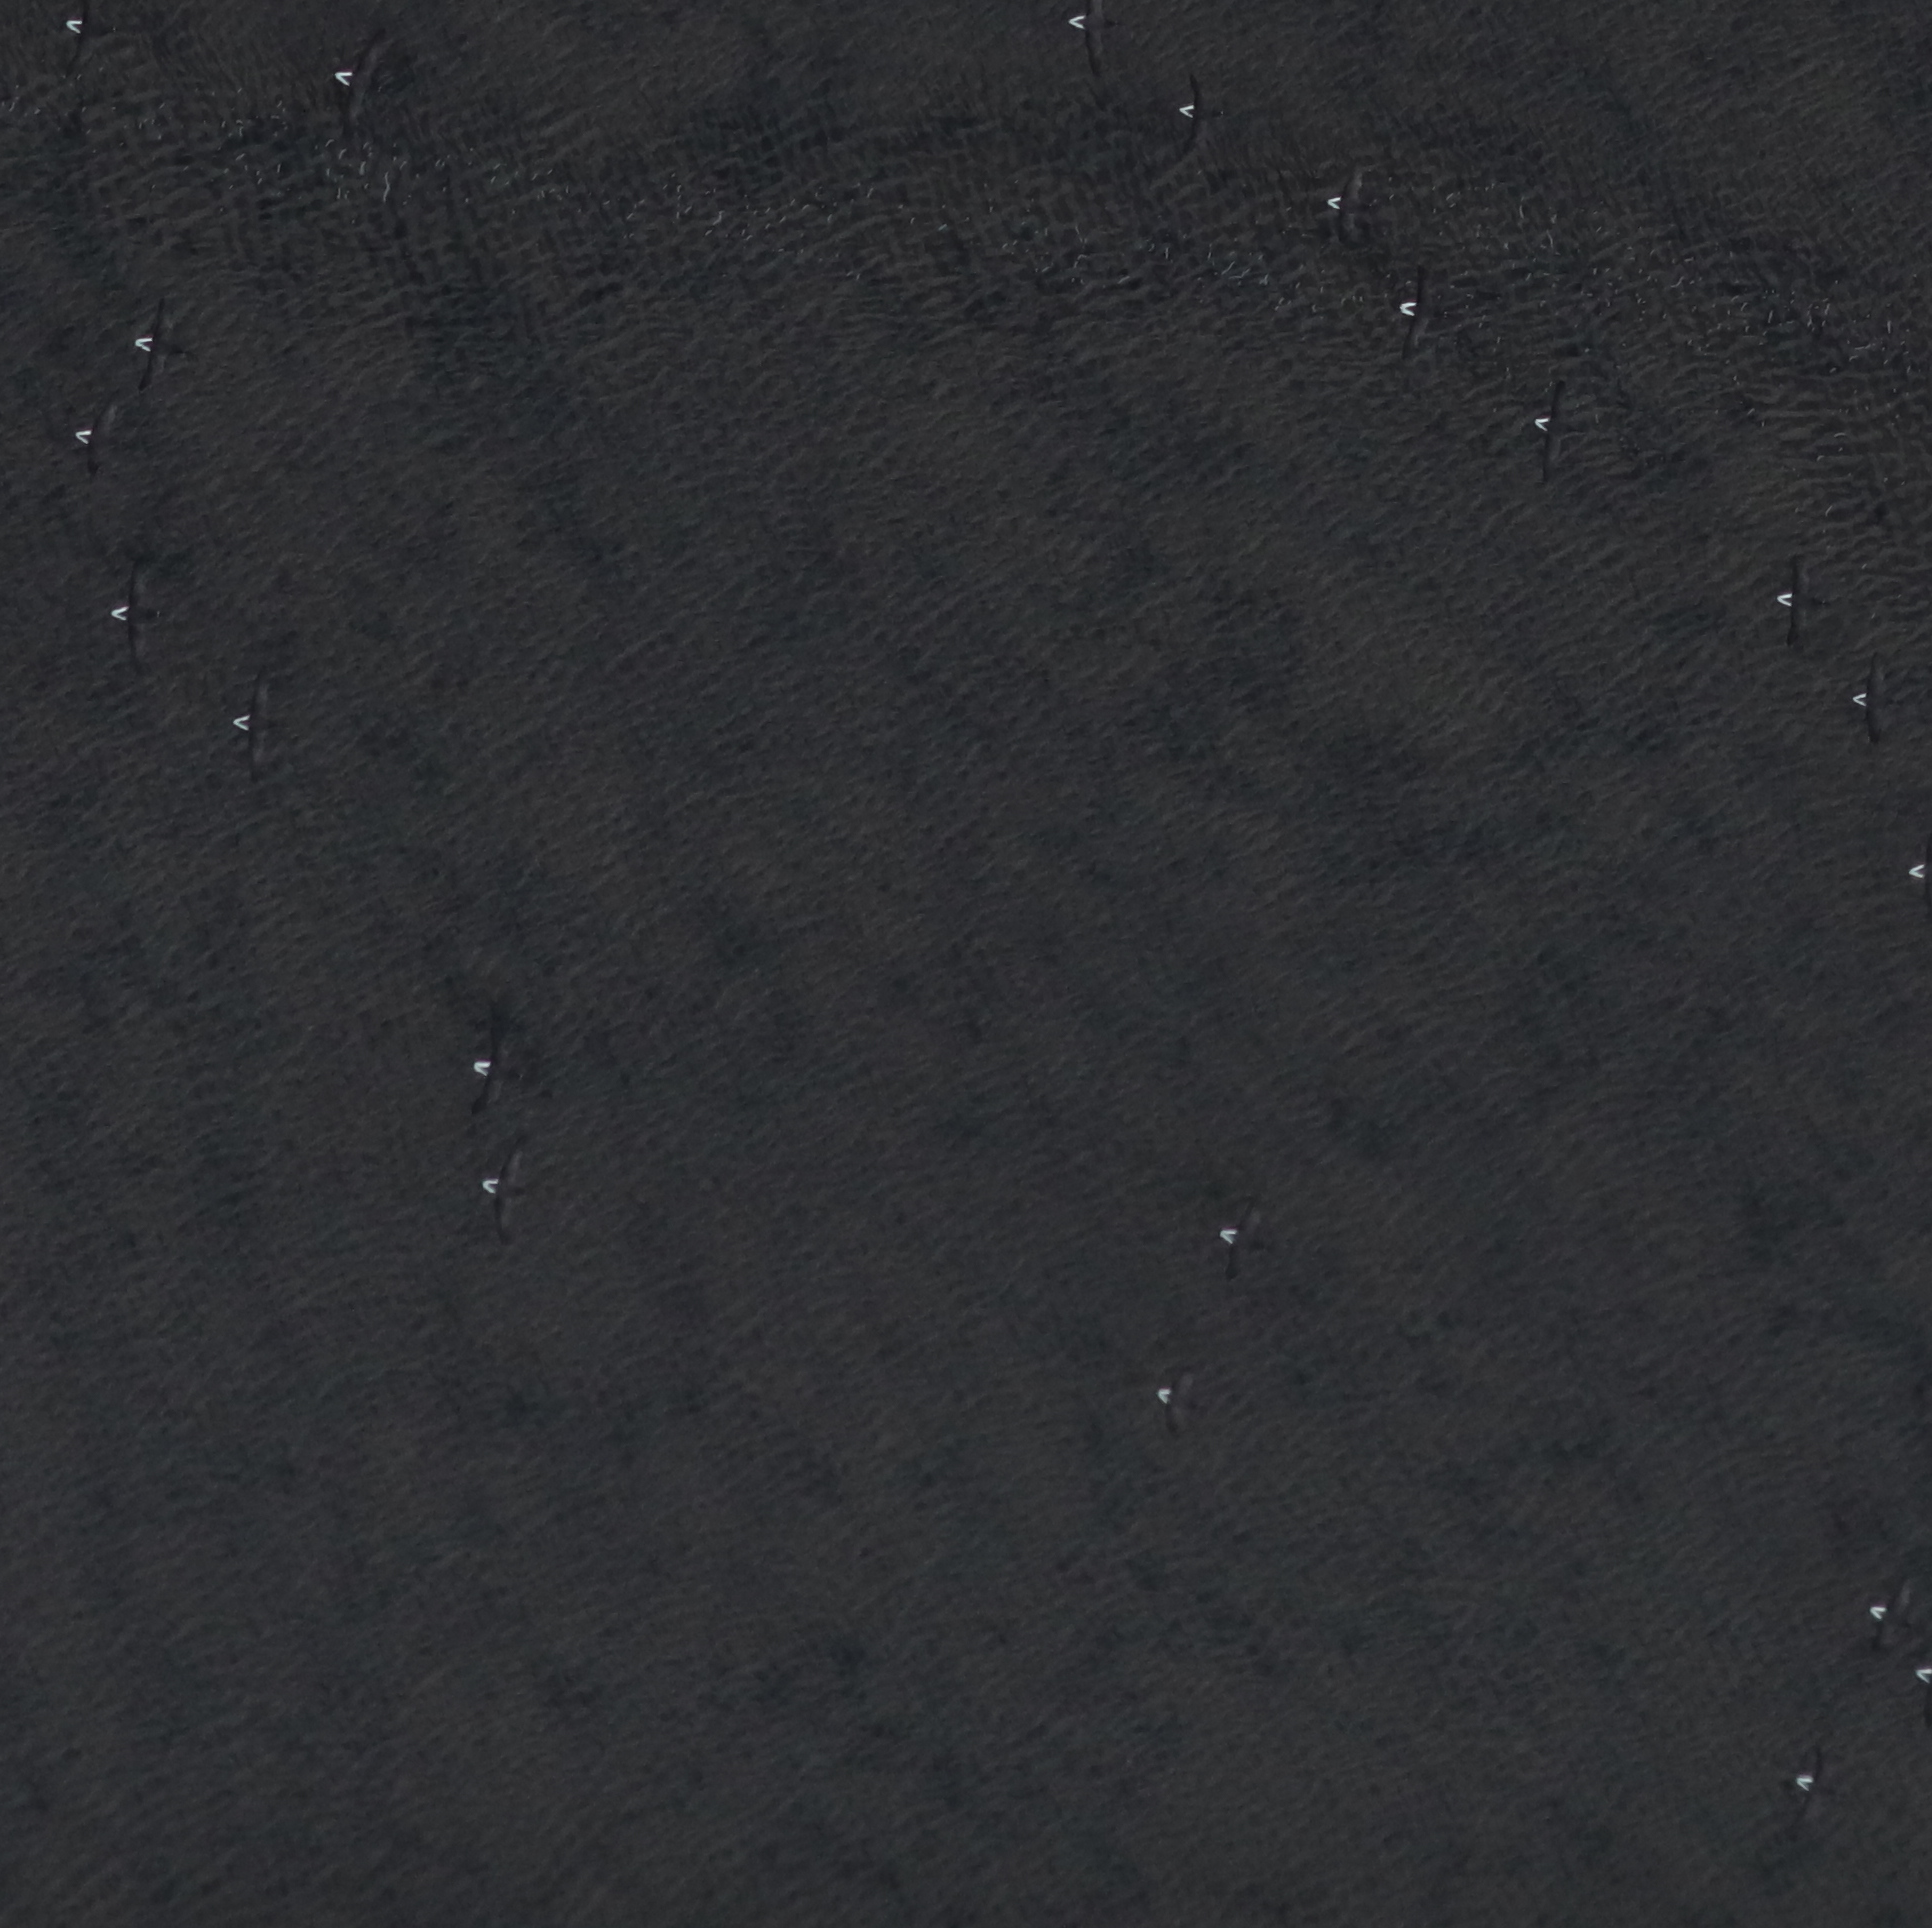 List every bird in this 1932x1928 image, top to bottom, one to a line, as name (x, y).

brant (1087, 19)
brant (89, 24)
brant (355, 77)
brant (1190, 107)
brant (1352, 206)
brant (1417, 301)
brant (159, 345)
brant (1559, 424)
brant (98, 434)
brant (1801, 601)
brant (133, 613)
brant (1881, 706)
brant (258, 717)
brant (505, 1066)
brant (507, 1184)
brant (1247, 1238)
brant (1180, 1401)
brant (1892, 1610)
brant (1932, 1678)
brant (1818, 1785)